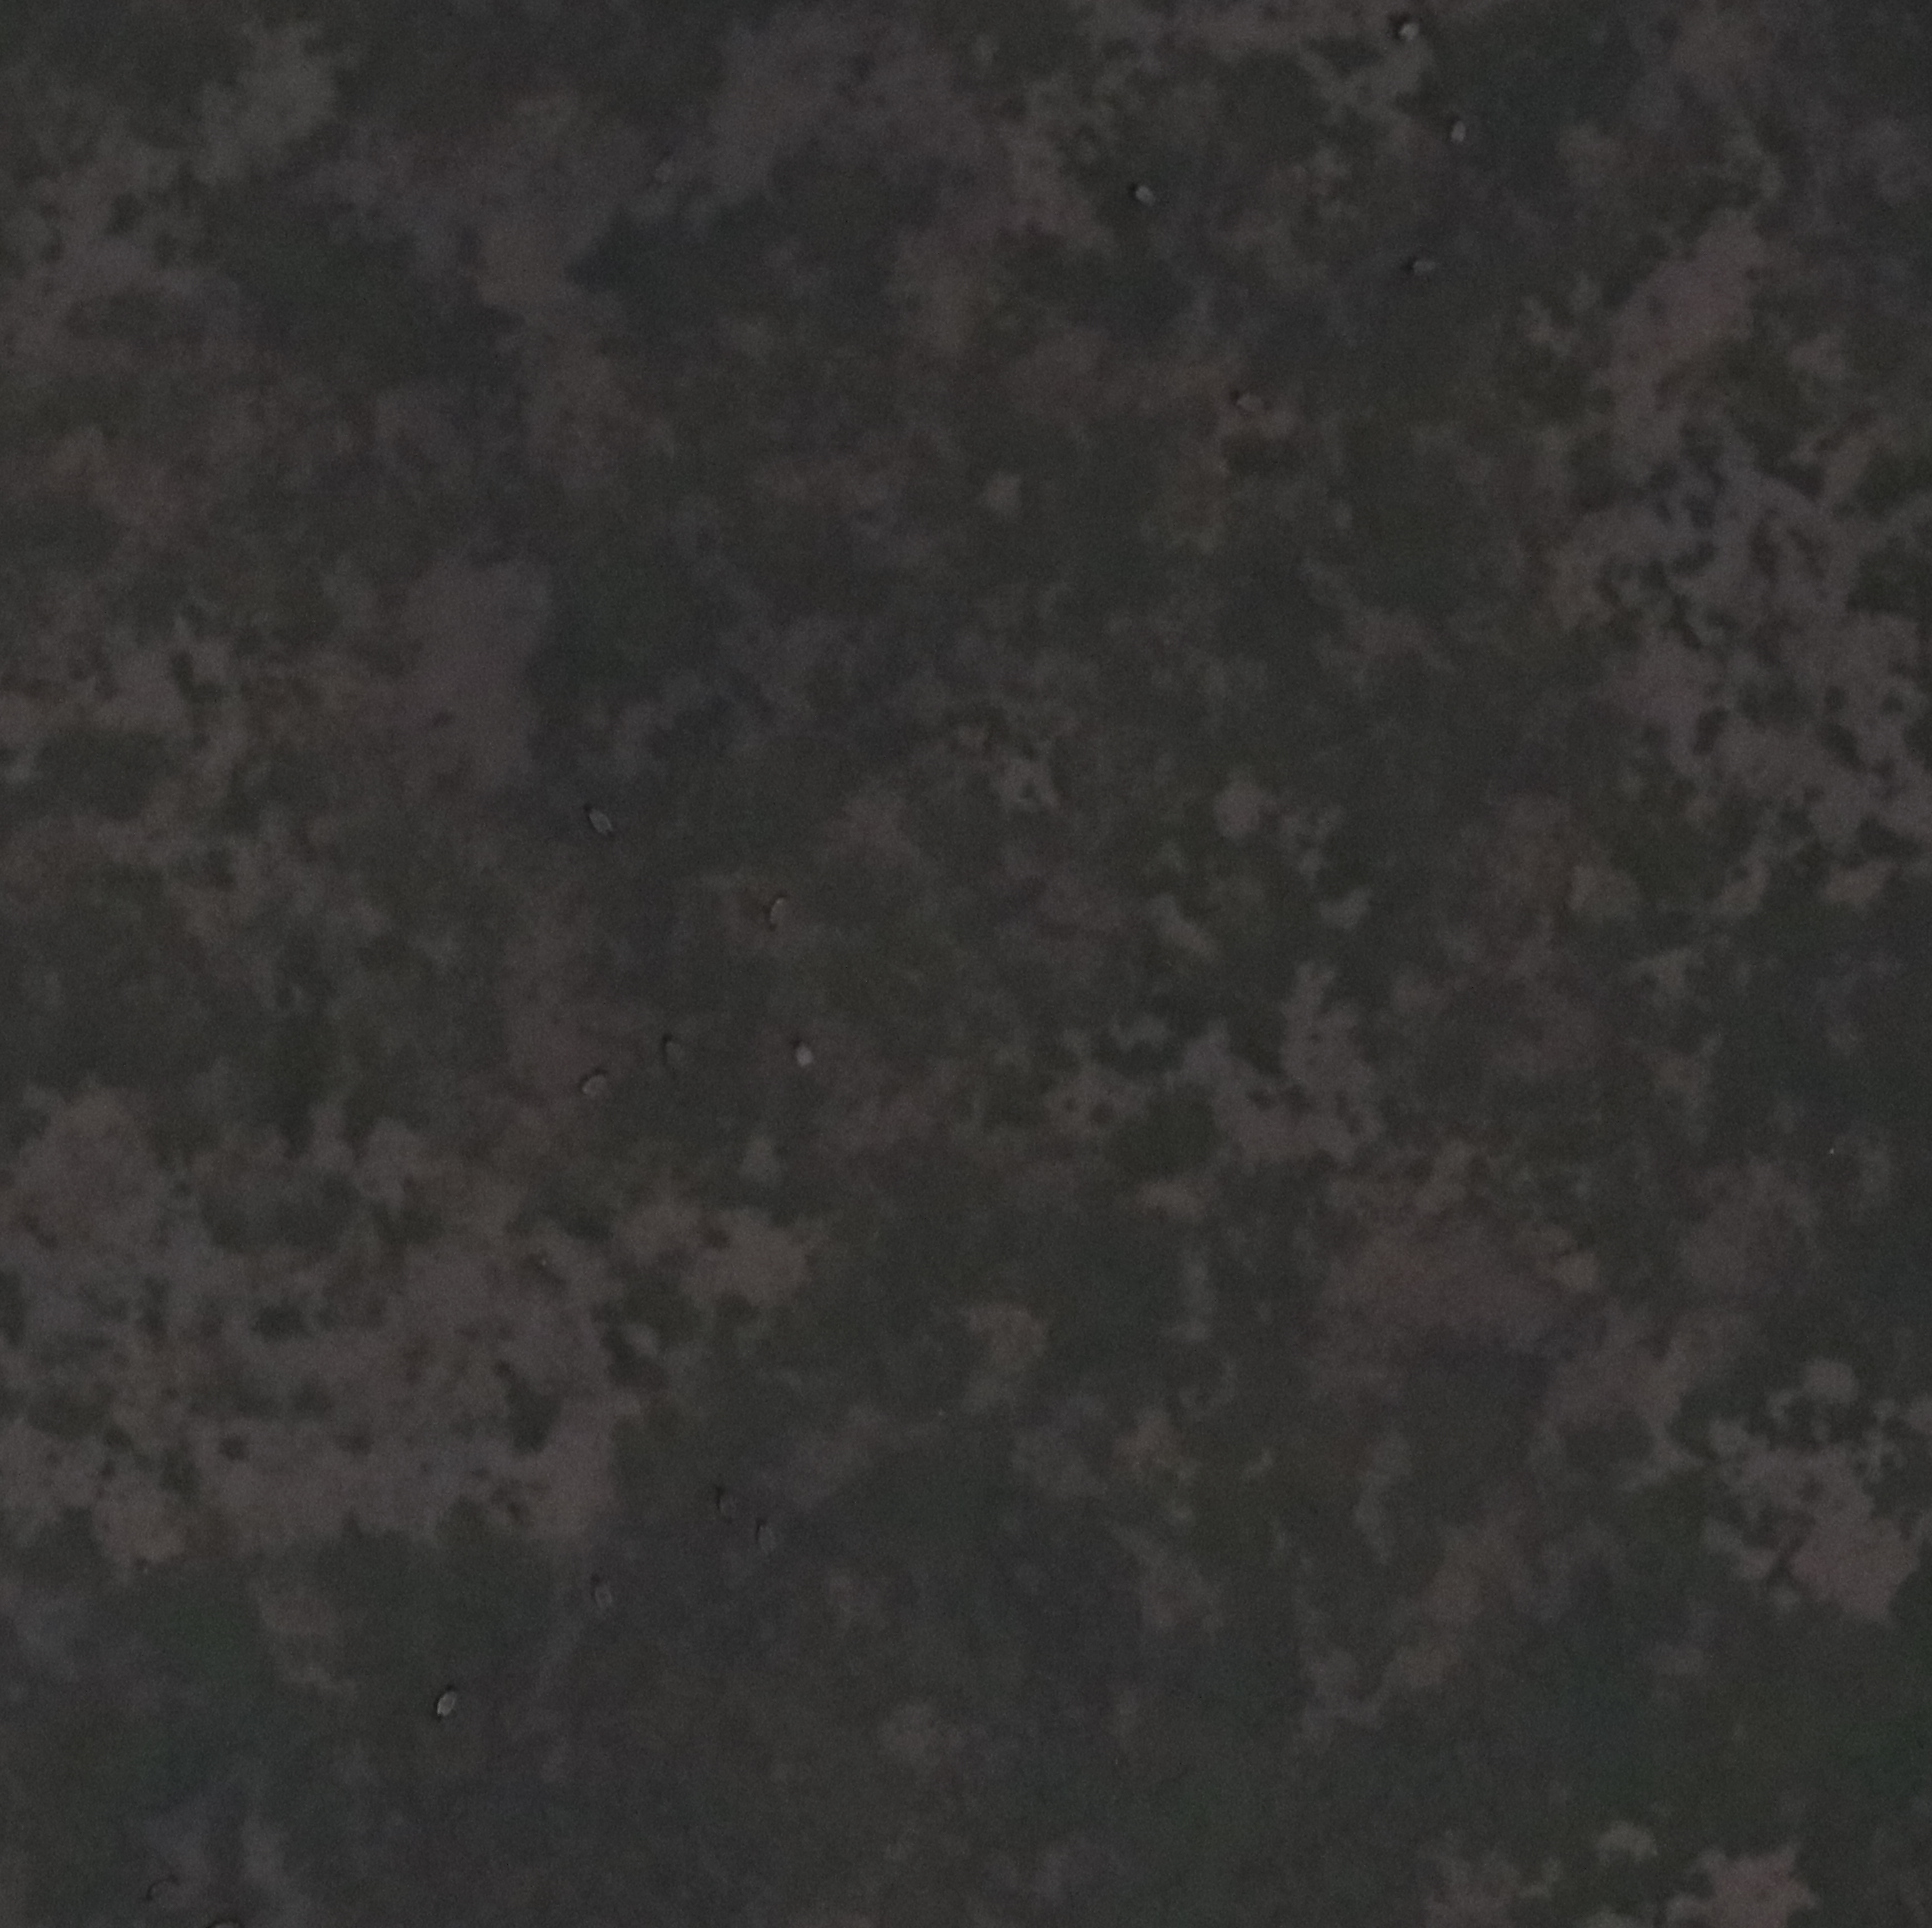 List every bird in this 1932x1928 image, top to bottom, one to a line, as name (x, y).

Canada goose (1407, 31)
Canada goose (1458, 139)
Canada goose (1148, 196)
Canada goose (1418, 265)
Canada goose (1255, 403)
Canada goose (599, 822)
Canada goose (776, 908)
Canada goose (669, 1053)
Canada goose (802, 1054)
Canada goose (594, 1086)
Canada goose (725, 1498)
Canada goose (767, 1539)
Canada goose (601, 1600)
Canada goose (447, 1704)
Canada goose (158, 1891)